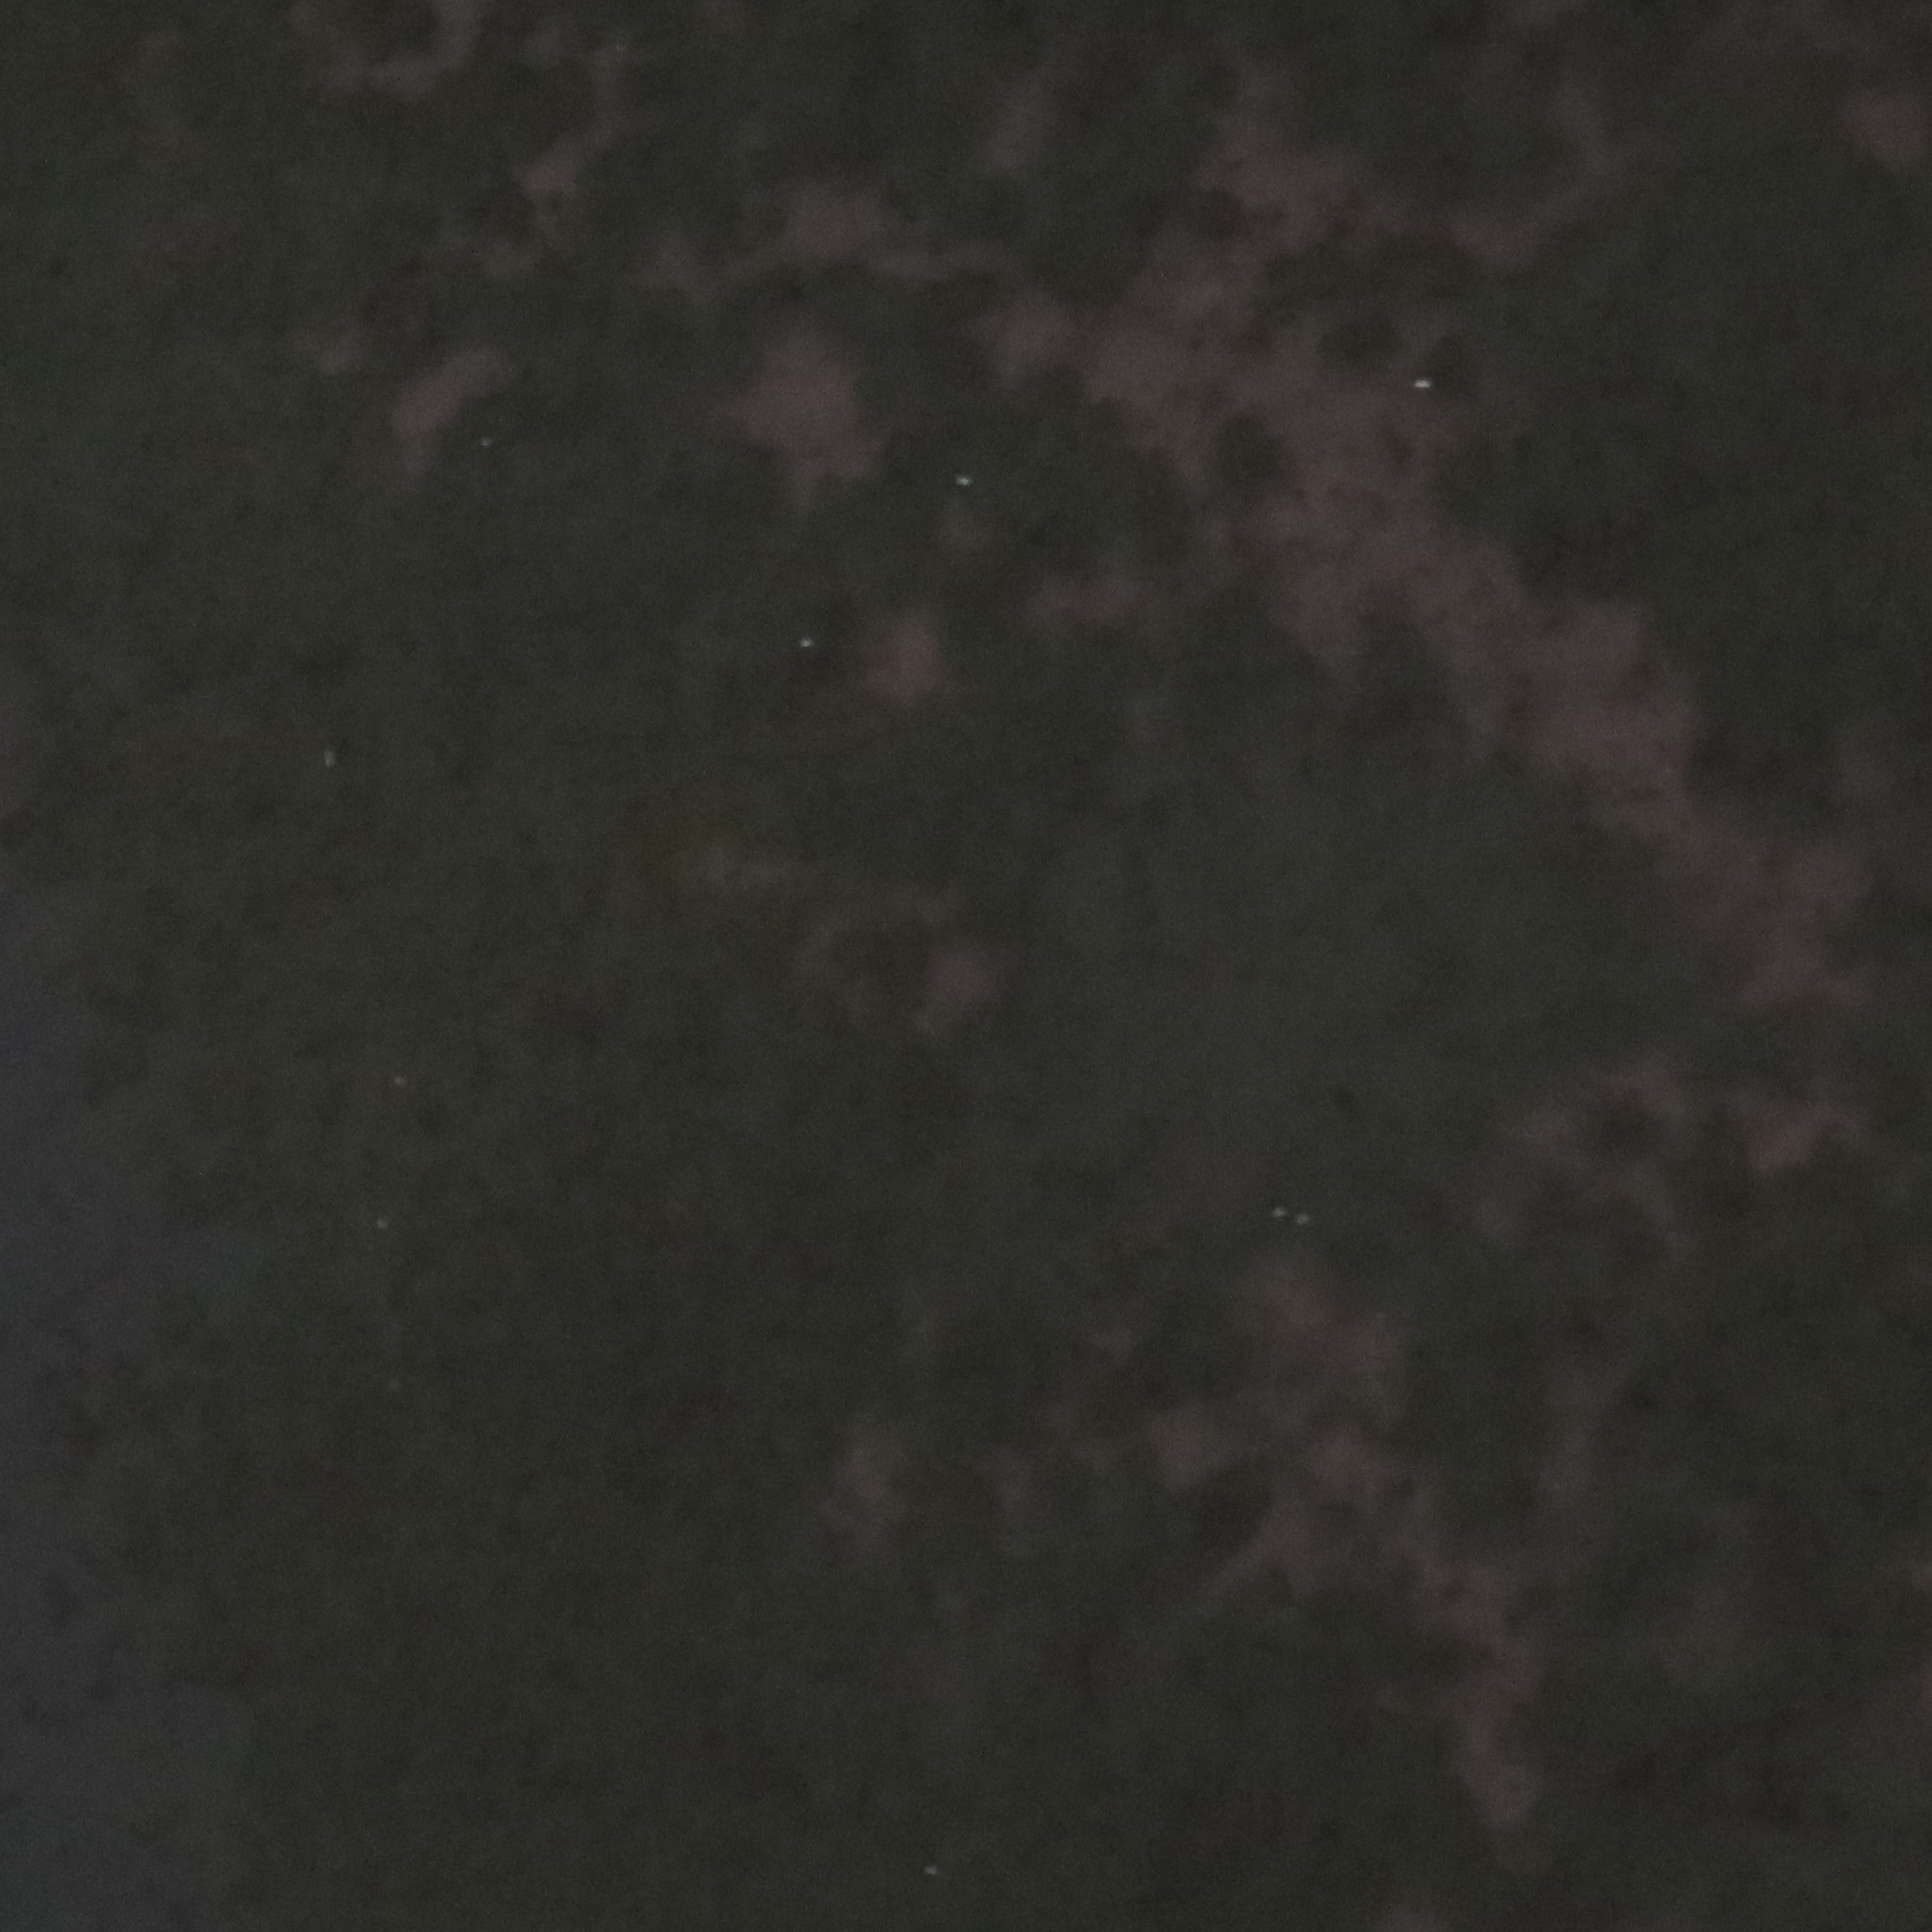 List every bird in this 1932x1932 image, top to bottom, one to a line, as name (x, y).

None